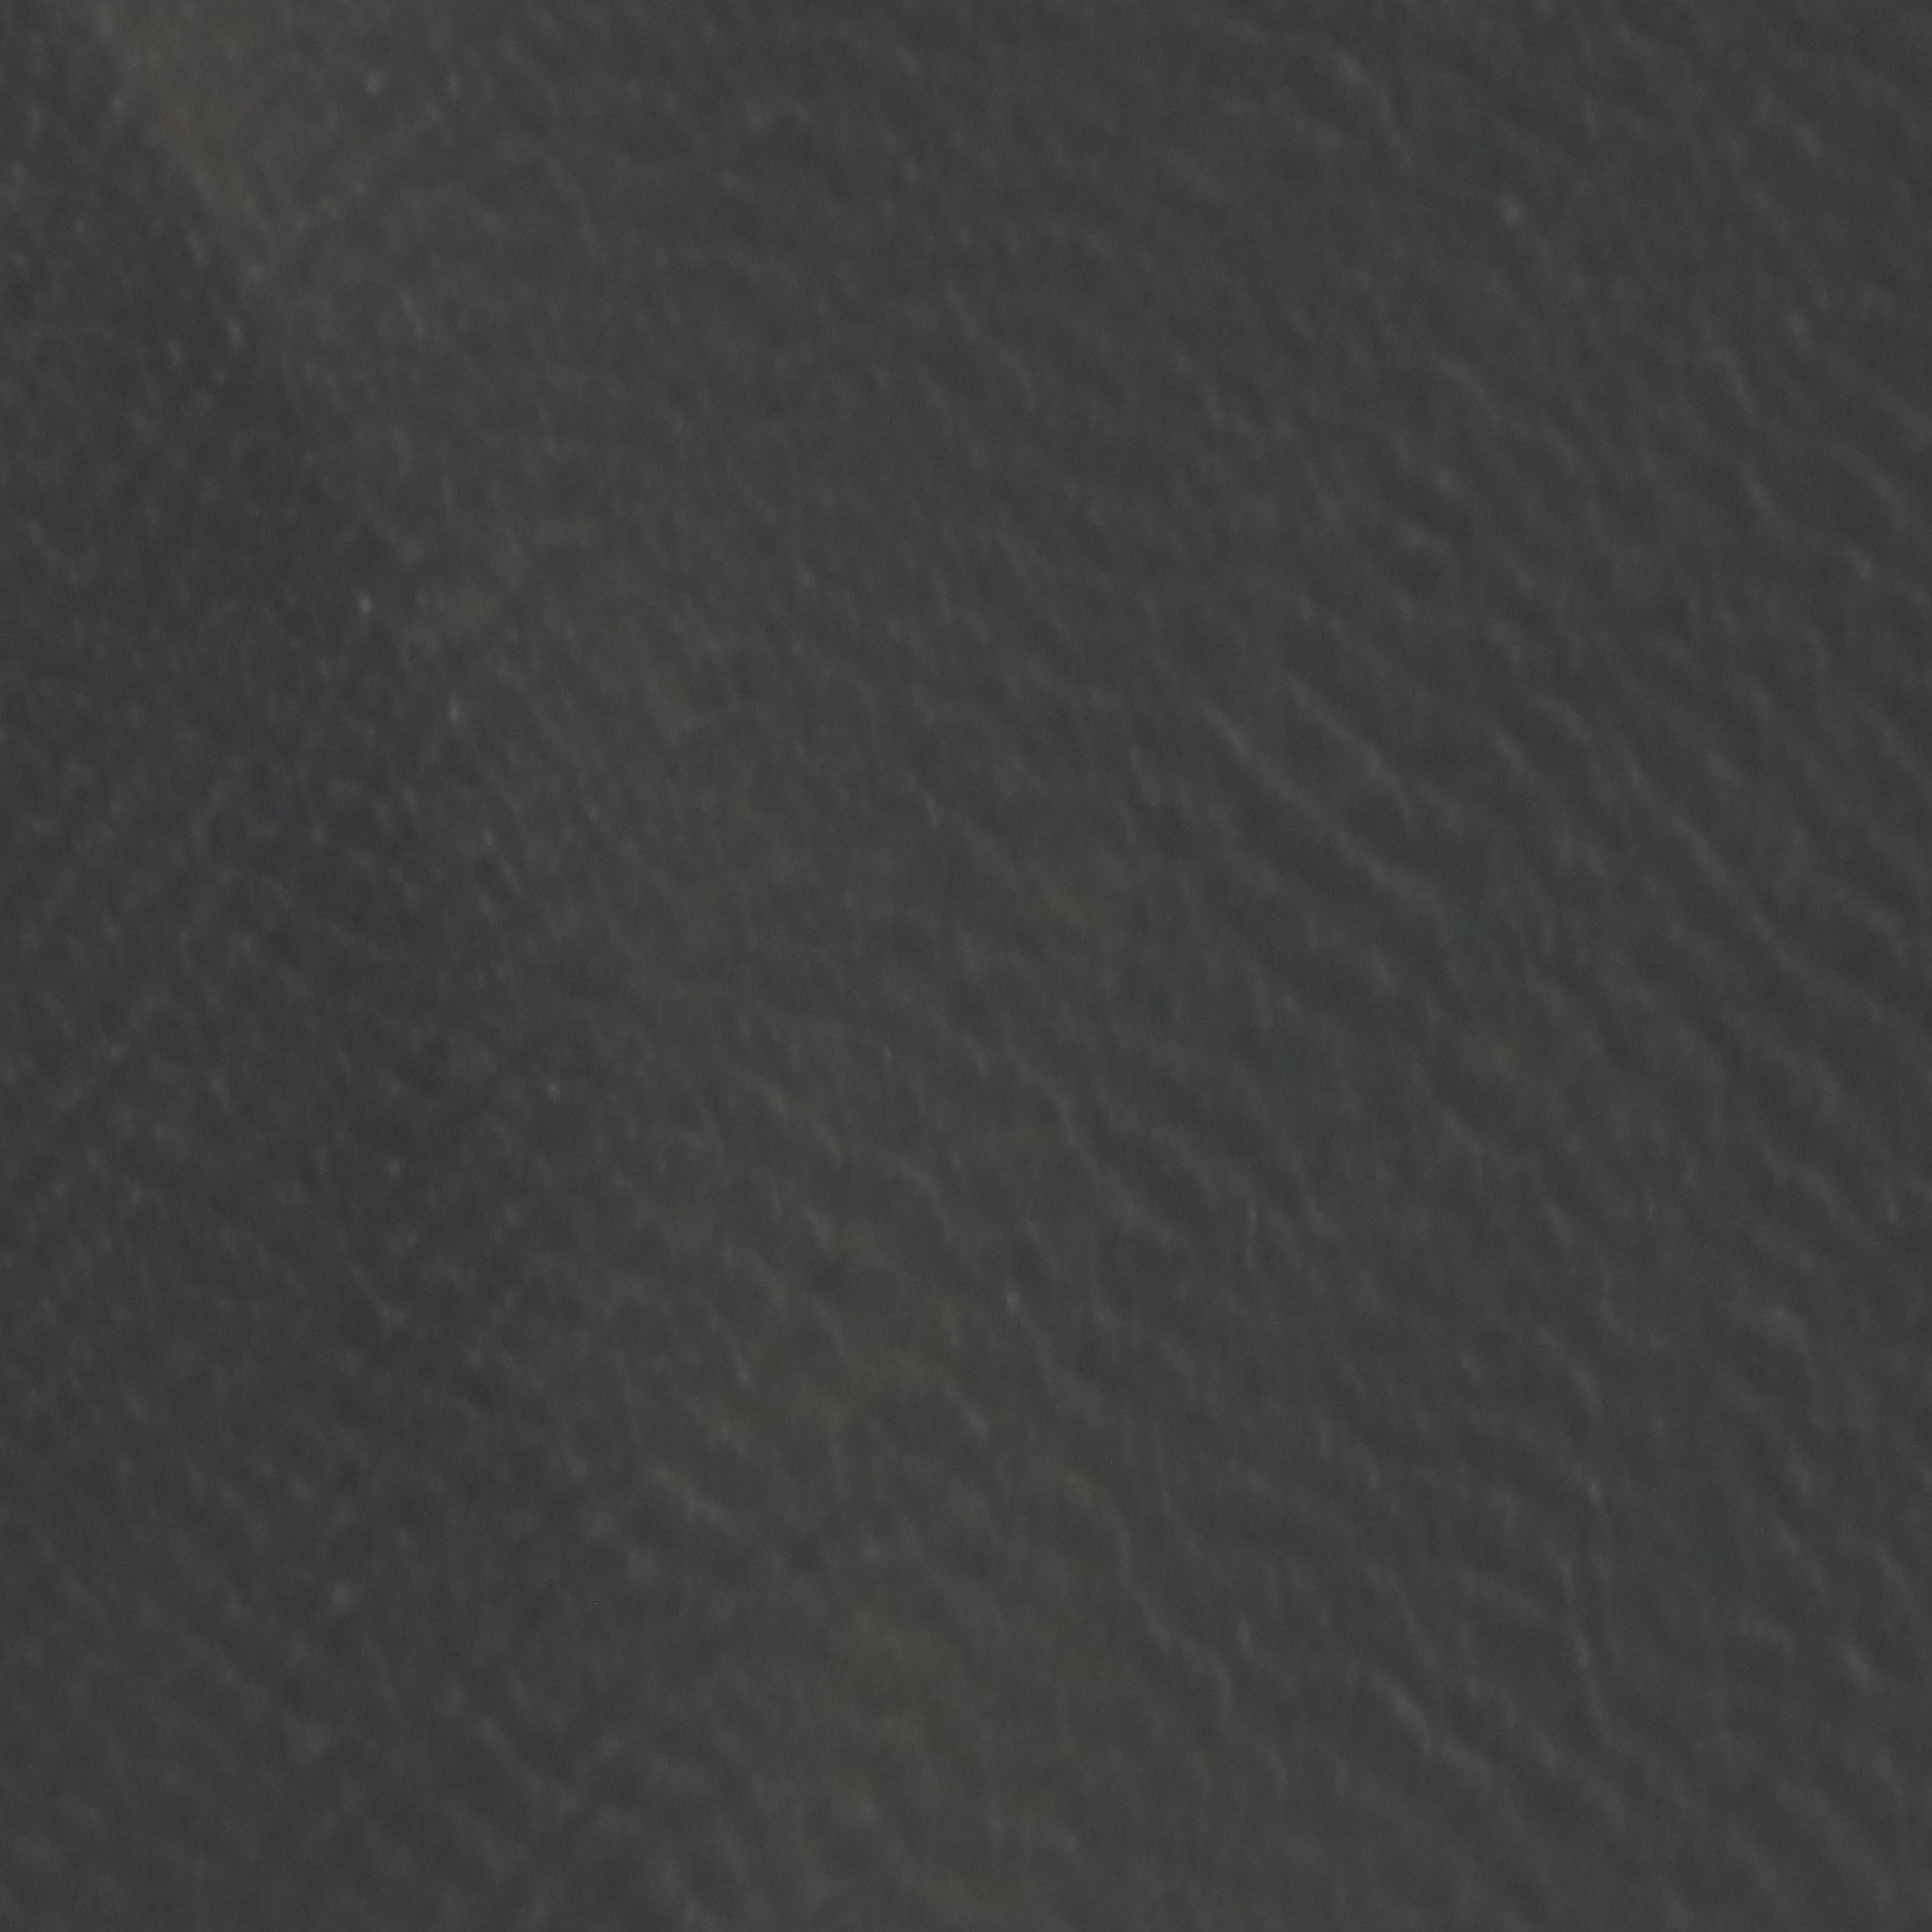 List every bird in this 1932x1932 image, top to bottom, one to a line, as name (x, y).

None